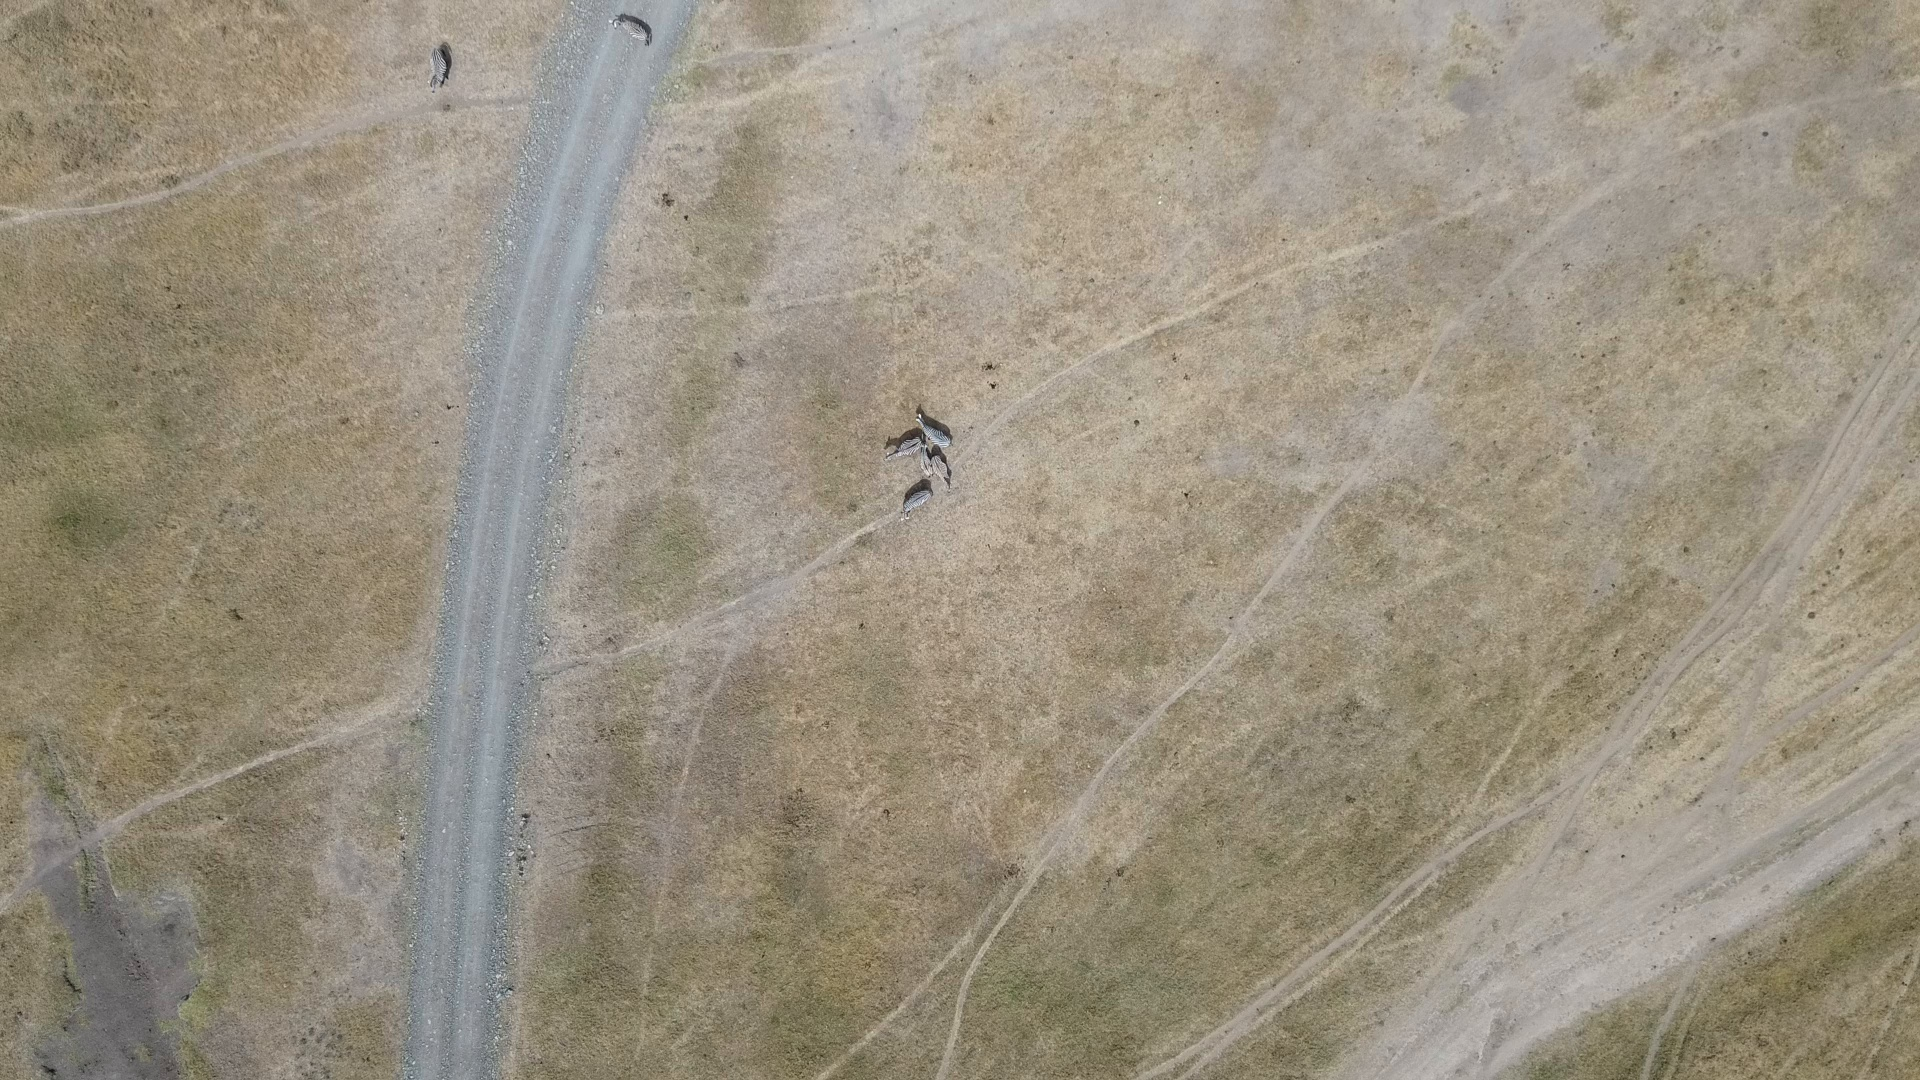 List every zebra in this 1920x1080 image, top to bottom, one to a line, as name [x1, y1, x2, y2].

zebra [610, 18, 652, 45]
zebra [426, 50, 449, 93]
zebra [914, 415, 955, 447]
zebra [882, 440, 924, 465]
zebra [917, 441, 934, 476]
zebra [932, 453, 952, 489]
zebra [902, 488, 934, 515]